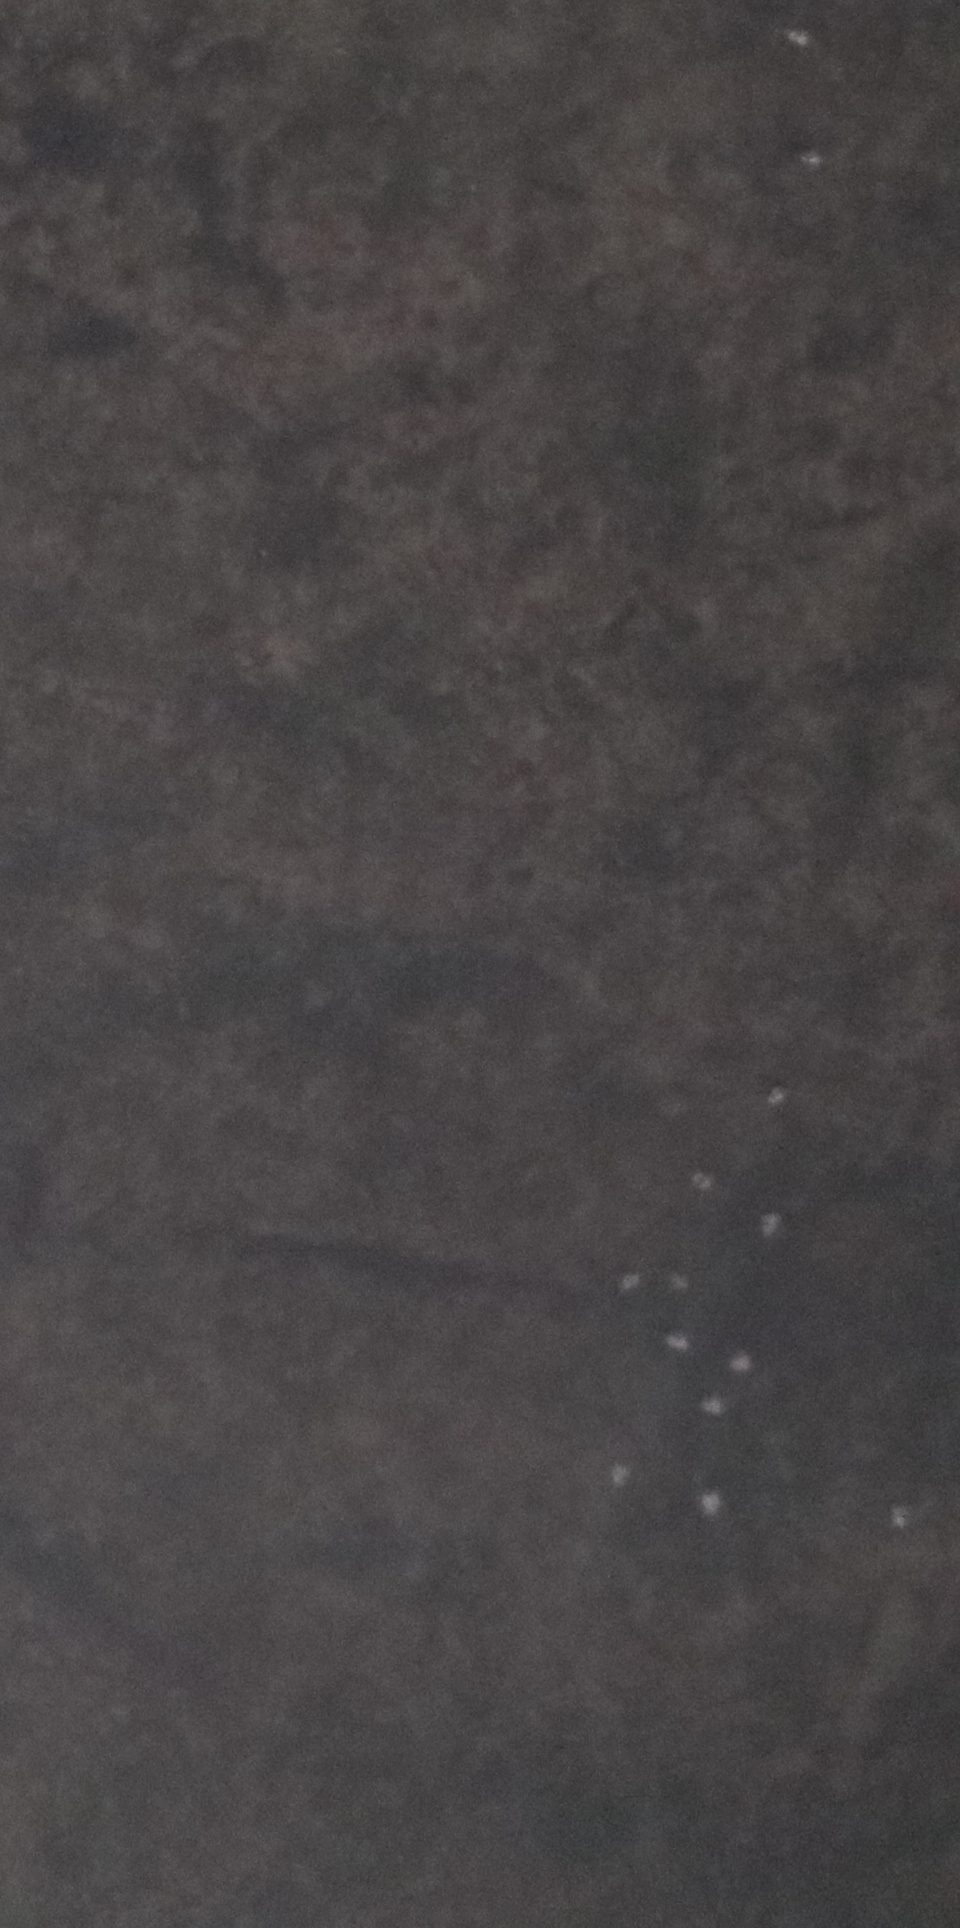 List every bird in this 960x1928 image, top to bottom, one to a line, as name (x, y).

brant (799, 39)
brant (810, 154)
brant (775, 1095)
brant (702, 1183)
brant (772, 1226)
brant (628, 1285)
brant (679, 1287)
brant (675, 1346)
brant (745, 1372)
brant (717, 1405)
brant (620, 1471)
brant (712, 1500)
brant (906, 1509)